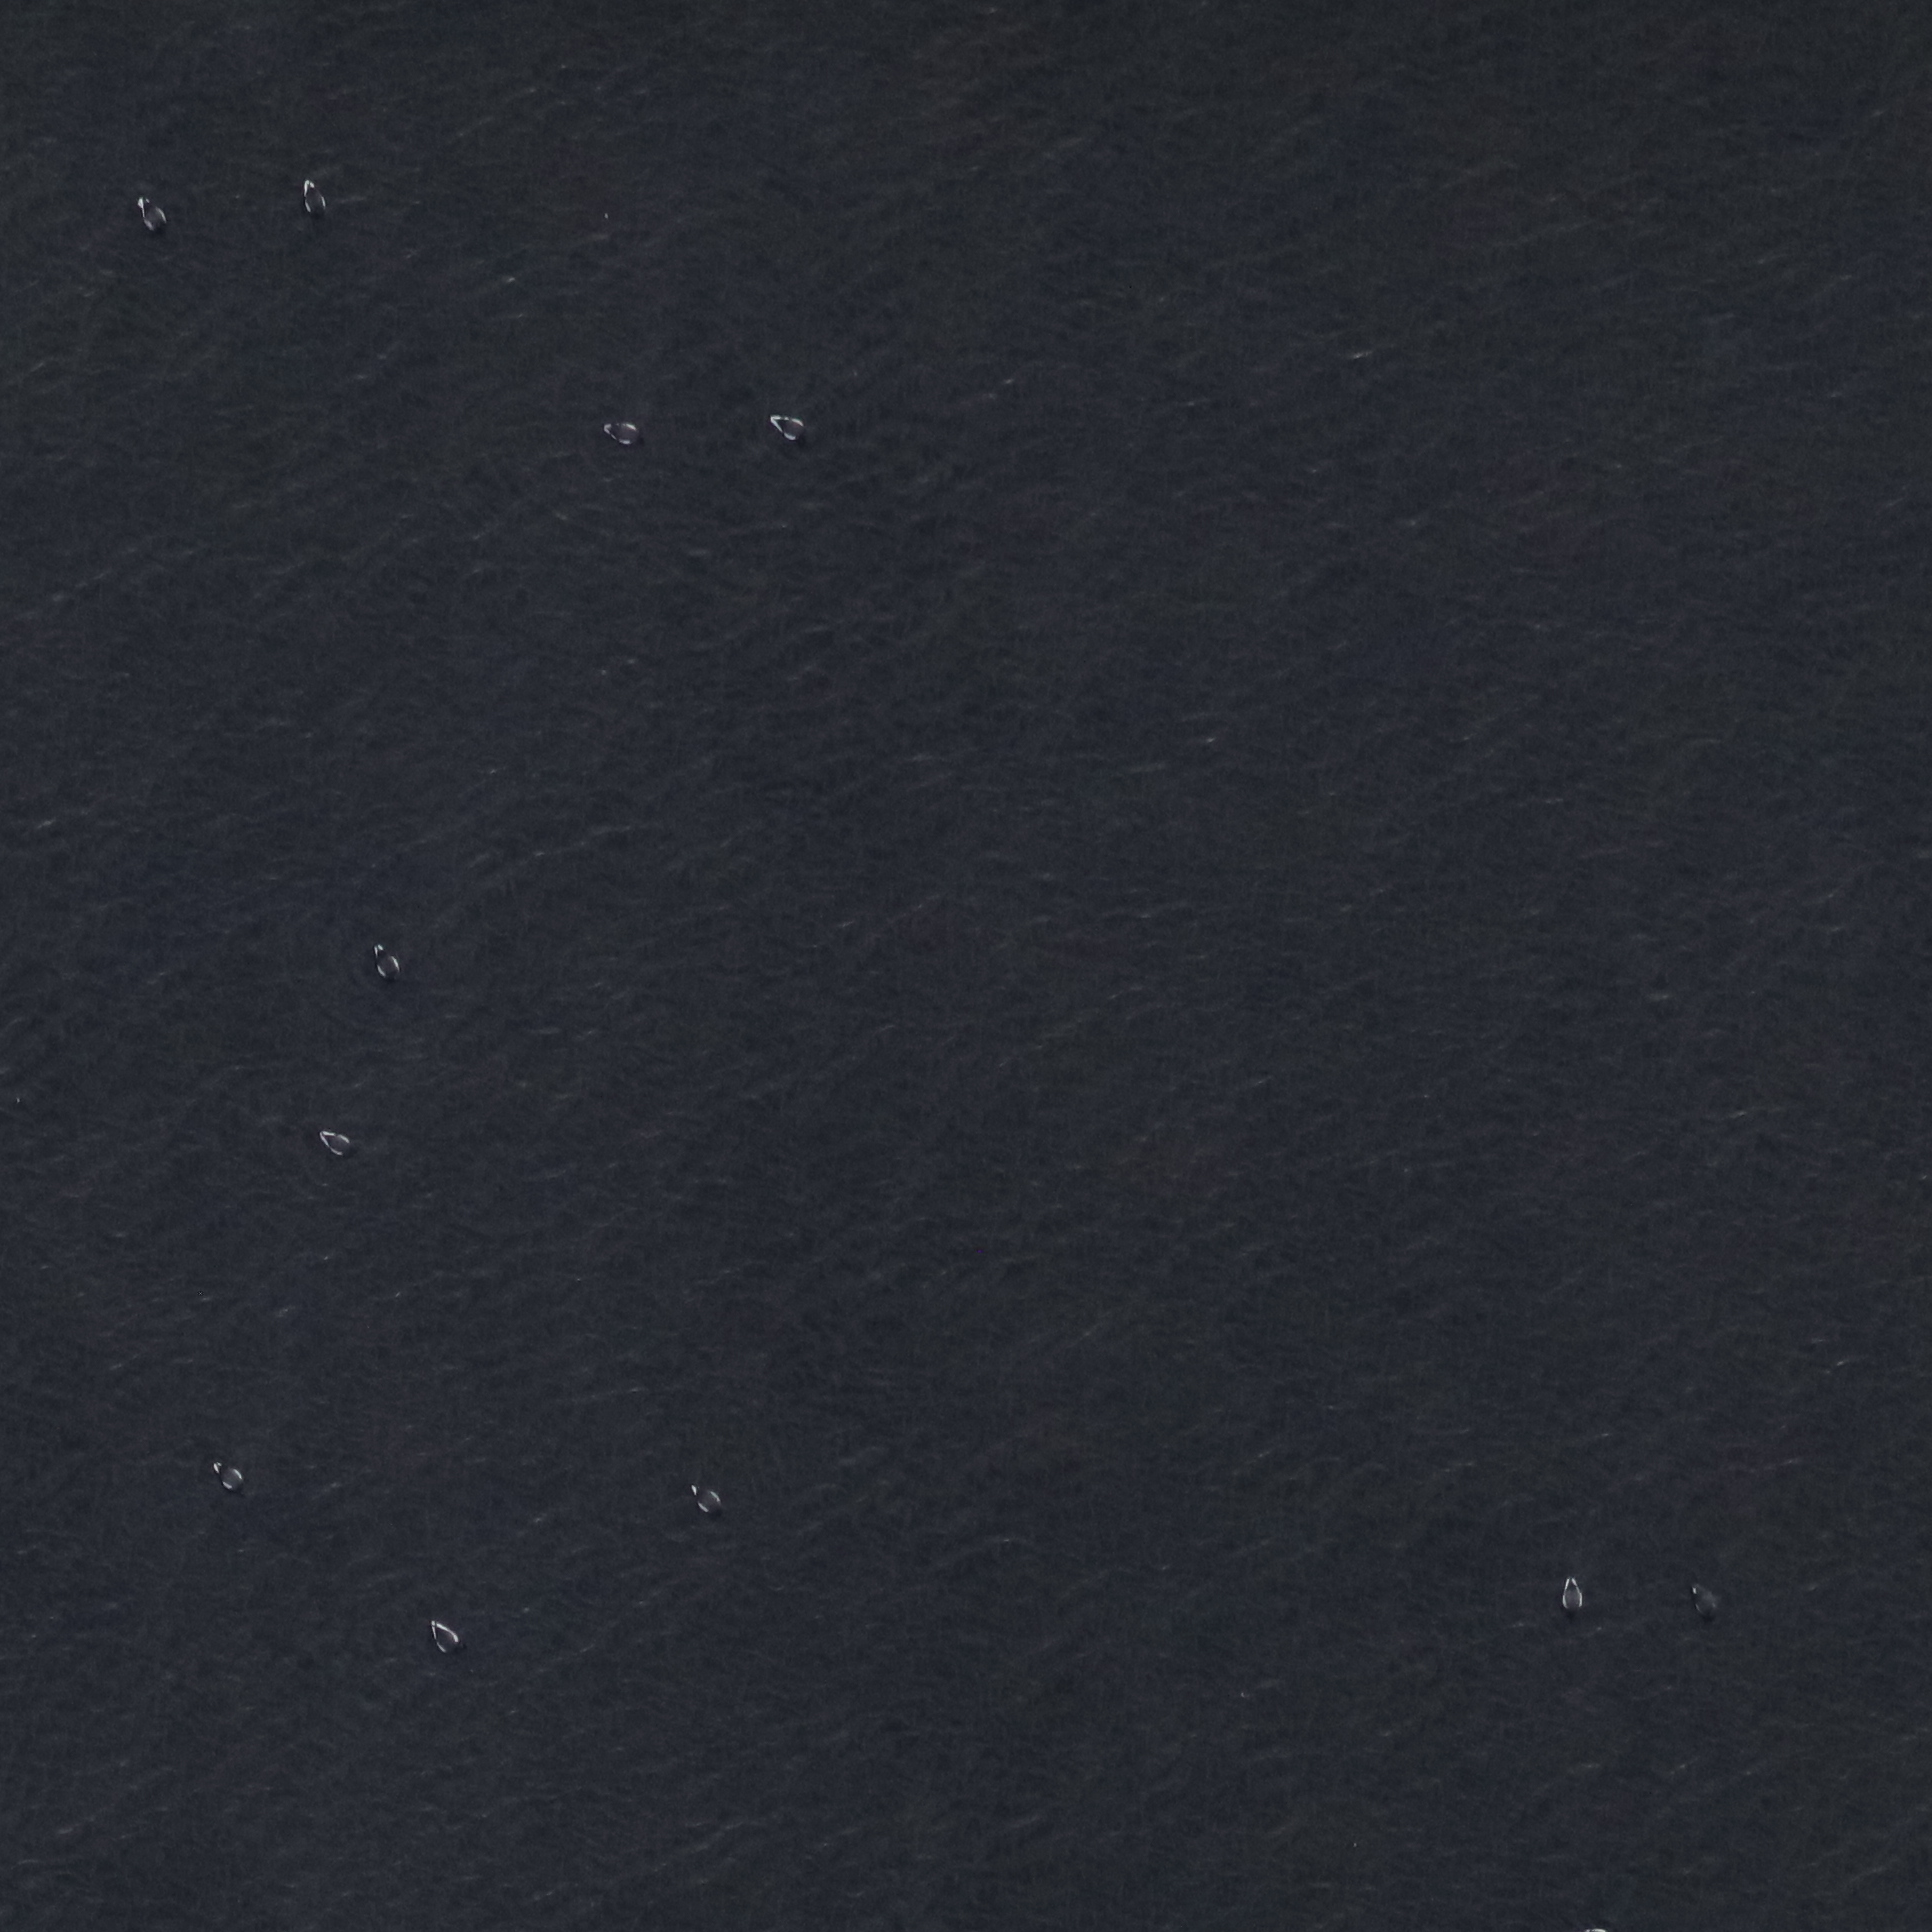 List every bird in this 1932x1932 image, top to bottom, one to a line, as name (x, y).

brant (313, 200)
brant (152, 215)
brant (791, 429)
brant (623, 433)
brant (385, 963)
brant (338, 1144)
brant (229, 1476)
brant (709, 1501)
brant (1574, 1598)
brant (1702, 1601)
brant (444, 1636)